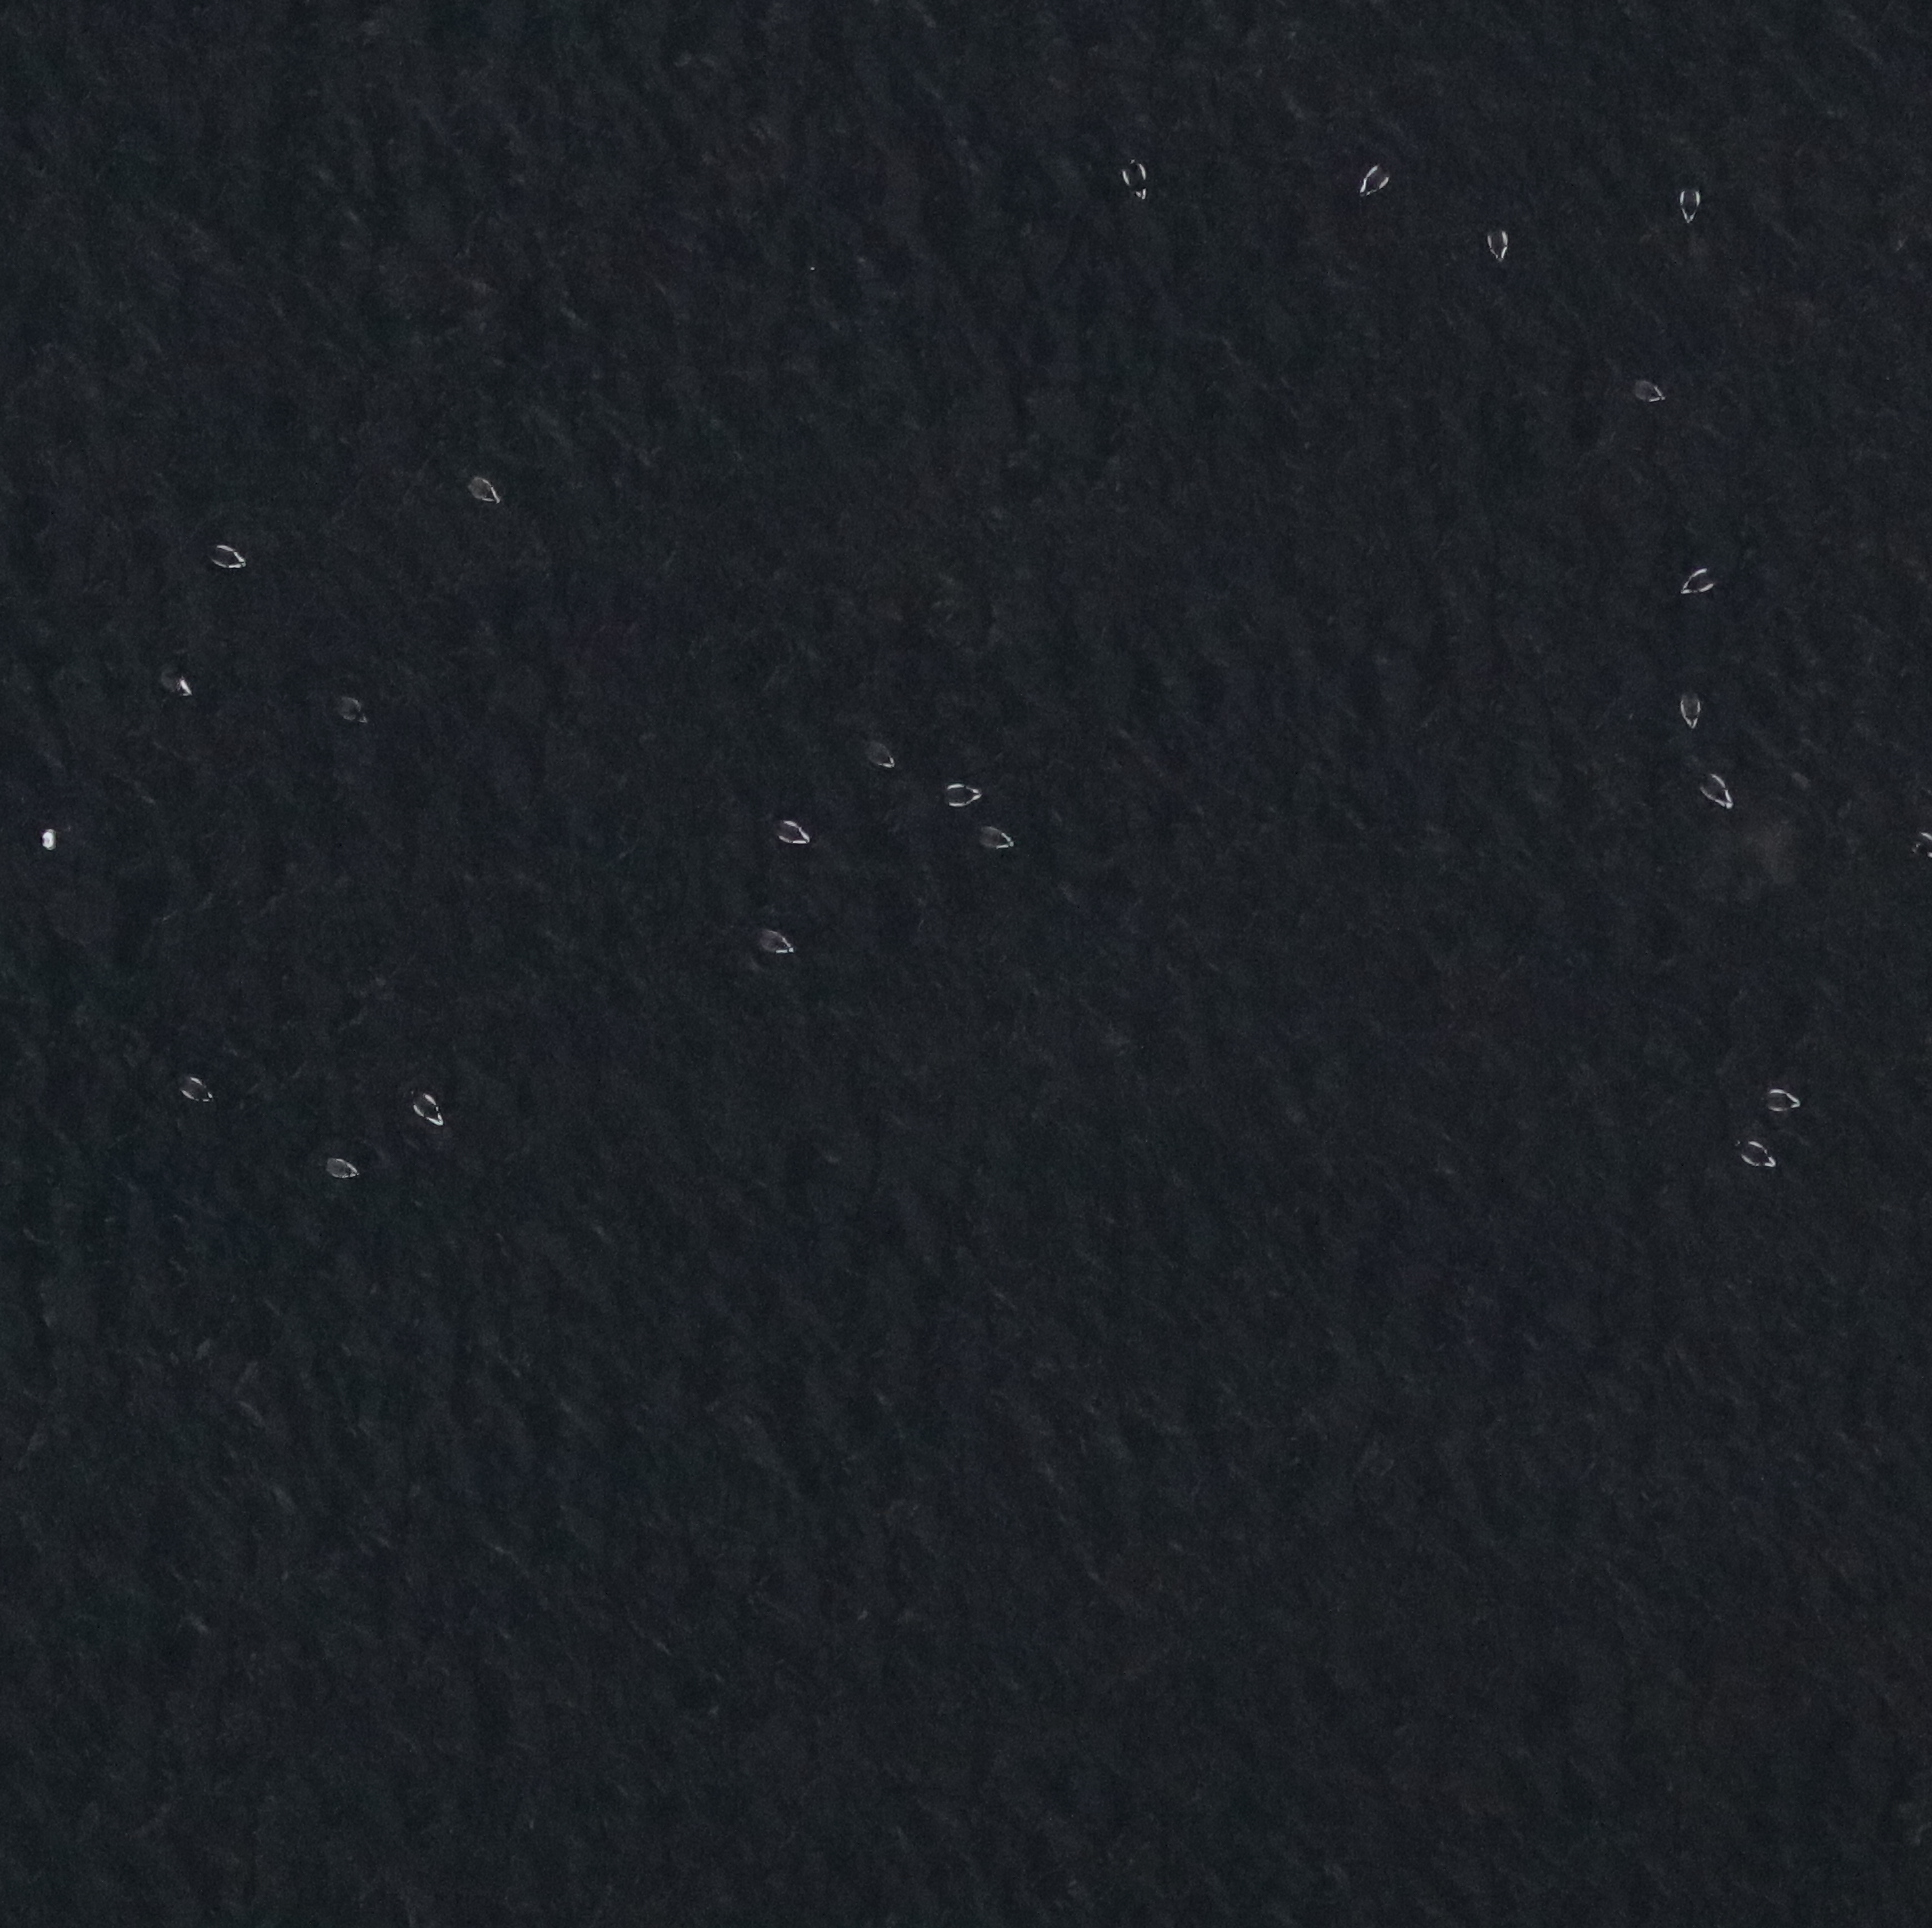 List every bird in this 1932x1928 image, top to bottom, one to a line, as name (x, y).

brant (1135, 176)
brant (1375, 179)
brant (1689, 202)
brant (1496, 243)
brant (1644, 388)
brant (480, 488)
brant (224, 555)
brant (1698, 582)
brant (176, 681)
brant (1689, 707)
brant (351, 709)
brant (878, 753)
brant (1712, 787)
brant (959, 793)
brant (790, 832)
brant (992, 837)
brant (46, 840)
brant (1926, 844)
brant (774, 940)
brant (194, 1089)
brant (1779, 1099)
brant (426, 1107)
brant (1757, 1154)
brant (339, 1167)